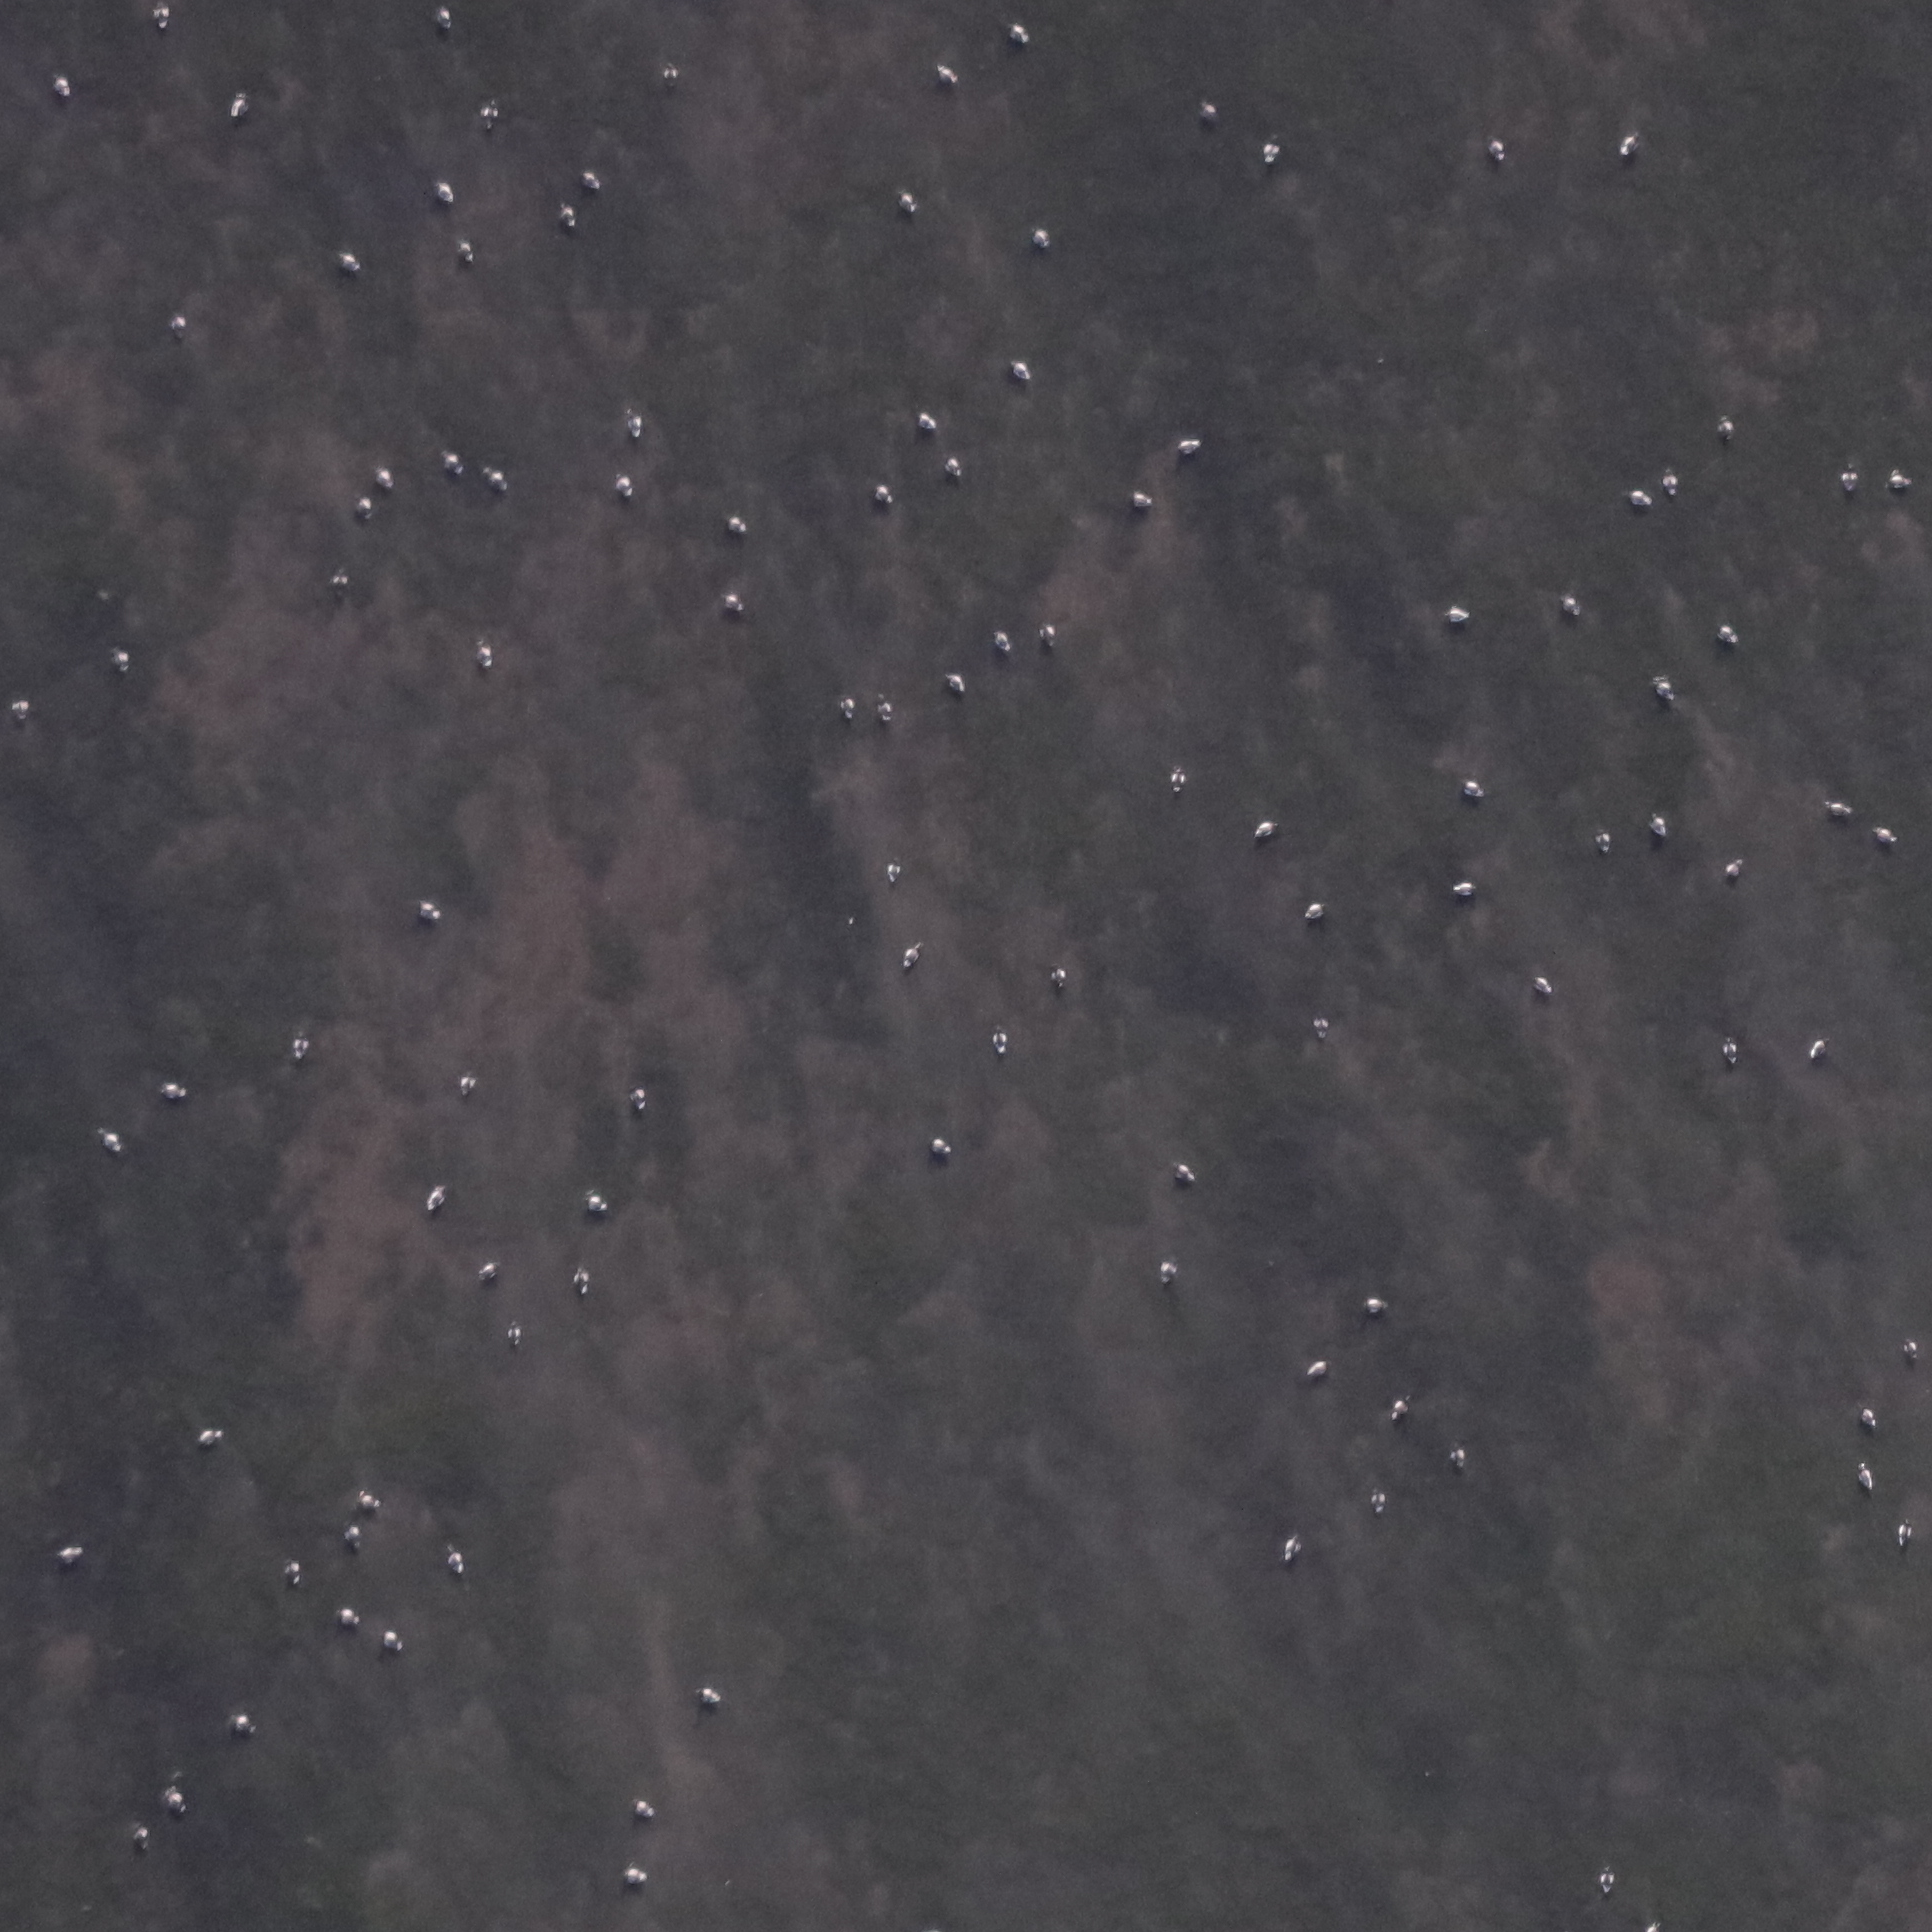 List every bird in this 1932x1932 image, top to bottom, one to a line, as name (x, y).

brant (170, 10)
brant (450, 24)
brant (1024, 44)
brant (669, 78)
brant (950, 78)
brant (62, 81)
brant (244, 99)
brant (1205, 107)
brant (487, 118)
brant (1271, 149)
brant (1636, 149)
brant (1501, 161)
brant (592, 177)
brant (443, 187)
brant (911, 198)
brant (573, 210)
brant (1040, 238)
brant (467, 248)
brant (347, 256)
brant (181, 328)
brant (1027, 374)
brant (932, 418)
brant (634, 425)
brant (1725, 427)
brant (1184, 454)
brant (447, 465)
brant (952, 467)
brant (387, 473)
brant (500, 474)
brant (1853, 477)
brant (635, 478)
brant (892, 487)
brant (1903, 489)
brant (1674, 491)
brant (1633, 496)
brant (1143, 497)
brant (376, 503)
brant (734, 515)
brant (344, 578)
brant (740, 597)
brant (1570, 607)
brant (1468, 616)
brant (1039, 627)
brant (994, 639)
brant (1718, 641)
brant (482, 655)
brant (127, 656)
brant (960, 679)
brant (1665, 691)
brant (21, 698)
brant (845, 707)
brant (888, 709)
brant (1177, 781)
brant (1480, 801)
brant (1841, 810)
brant (1268, 834)
brant (1675, 834)
brant (1888, 842)
brant (1605, 853)
brant (898, 871)
brant (1728, 886)
brant (1469, 888)
brant (422, 905)
brant (1319, 906)
brant (917, 965)
brant (1061, 983)
brant (1556, 1000)
brant (1318, 1026)
brant (308, 1040)
brant (1000, 1040)
brant (1721, 1050)
brant (1818, 1062)
brant (476, 1083)
brant (181, 1093)
brant (635, 1111)
brant (109, 1144)
brant (940, 1151)
brant (1186, 1168)
brant (445, 1194)
brant (603, 1200)
brant (480, 1268)
brant (1174, 1271)
brant (572, 1283)
brant (1378, 1307)
brant (506, 1338)
brant (1909, 1358)
brant (1317, 1371)
brant (1402, 1403)
brant (1877, 1410)
brant (209, 1436)
brant (1448, 1456)
brant (1868, 1479)
brant (1384, 1501)
brant (370, 1506)
brant (1905, 1537)
brant (359, 1548)
brant (70, 1552)
brant (1288, 1554)
brant (459, 1561)
brant (304, 1588)
brant (352, 1618)
brant (386, 1649)
brant (715, 1701)
brant (238, 1726)
brant (181, 1796)
brant (649, 1806)
brant (138, 1835)
brant (637, 1876)
brant (1604, 1878)
brant (1654, 1927)